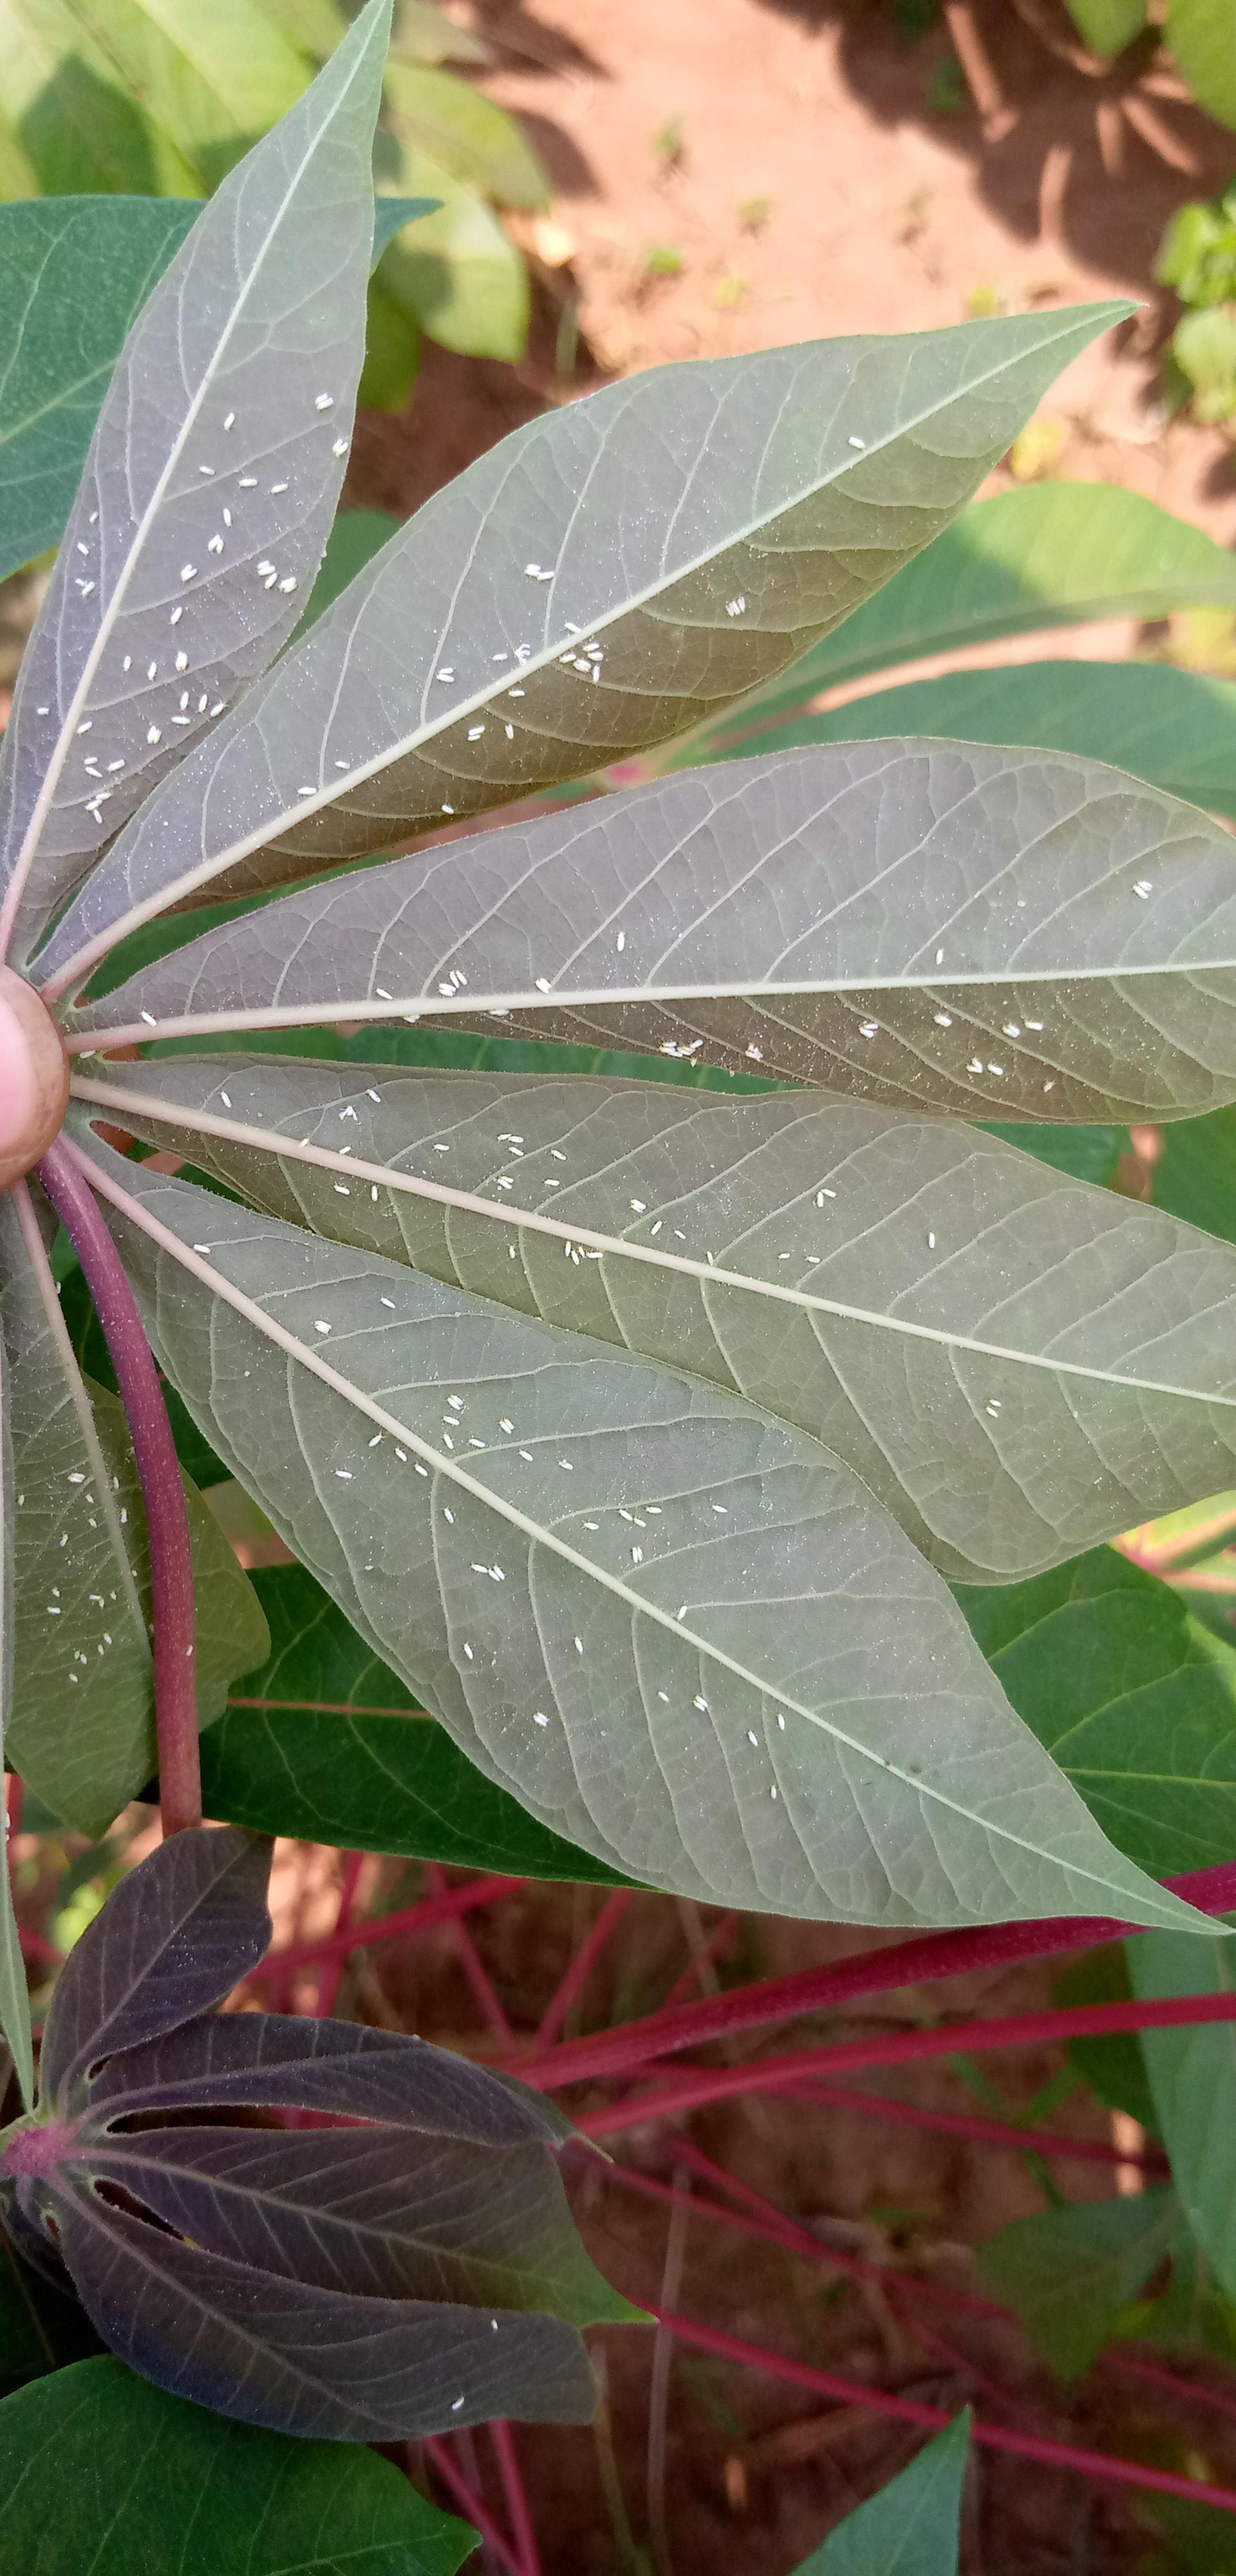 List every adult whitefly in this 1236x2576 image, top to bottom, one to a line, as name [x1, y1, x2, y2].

whitefly [315, 392, 330, 402]
whitefly [316, 397, 335, 413]
whitefly [222, 410, 237, 433]
whitefly [845, 433, 867, 452]
whitefly [332, 437, 344, 455]
whitefly [336, 440, 349, 459]
whitefly [198, 463, 216, 477]
whitefly [236, 475, 258, 490]
whitefly [268, 482, 292, 495]
whitefly [221, 506, 234, 529]
whitefly [87, 507, 100, 526]
whitefly [208, 533, 221, 551]
whitefly [216, 538, 224, 555]
whitefly [75, 540, 91, 557]
whitefly [256, 559, 271, 568]
whitefly [523, 562, 540, 578]
whitefly [181, 562, 193, 575]
whitefly [257, 564, 276, 576]
whitefly [182, 567, 198, 582]
whitefly [538, 569, 556, 585]
whitefly [264, 572, 279, 592]
whitefly [279, 575, 297, 590]
whitefly [72, 577, 86, 587]
whitefly [81, 580, 97, 600]
whitefly [284, 583, 297, 595]
whitefly [736, 595, 751, 614]
whitefly [729, 600, 742, 616]
whitefly [724, 602, 735, 618]
whitefly [169, 605, 184, 628]
whitefly [561, 620, 583, 635]
whitefly [512, 640, 535, 667]
whitefly [580, 641, 604, 652]
whitefly [175, 649, 181, 672]
whitefly [181, 650, 190, 674]
whitefly [586, 651, 606, 662]
whitefly [490, 652, 509, 664]
whitefly [556, 652, 576, 664]
whitefly [122, 654, 132, 674]
whitefly [146, 659, 157, 685]
whitefly [590, 661, 603, 687]
whitefly [572, 661, 593, 673]
whitefly [437, 667, 454, 675]
whitefly [435, 673, 455, 685]
whitefly [505, 687, 527, 700]
whitefly [177, 689, 191, 712]
whitefly [198, 691, 209, 715]
whitefly [210, 701, 229, 718]
whitefly [35, 706, 53, 717]
whitefly [170, 714, 194, 726]
whitefly [74, 719, 95, 735]
whitefly [502, 722, 518, 742]
whitefly [145, 724, 157, 746]
whitefly [468, 726, 487, 734]
whitefly [153, 728, 162, 746]
whitefly [466, 735, 484, 742]
whitefly [82, 755, 98, 765]
whitefly [106, 759, 126, 774]
whitefly [330, 759, 351, 772]
whitefly [83, 765, 104, 780]
whitefly [294, 784, 319, 796]
whitefly [95, 791, 113, 802]
whitefly [85, 799, 104, 811]
whitefly [439, 803, 457, 817]
whitefly [91, 808, 104, 826]
whitefly [1135, 880, 1154, 892]
whitefly [1132, 884, 1148, 901]
whitefly [613, 929, 630, 954]
whitefly [933, 946, 946, 967]
whitefly [455, 969, 469, 987]
whitefly [449, 969, 461, 989]
whitefly [539, 977, 552, 989]
whitefly [534, 980, 550, 994]
whitefly [437, 982, 457, 992]
whitefly [373, 985, 396, 1002]
whitefly [436, 989, 455, 997]
whitefly [138, 1009, 158, 1028]
whitefly [487, 1009, 512, 1018]
whitefly [930, 1011, 953, 1029]
whitefly [399, 1014, 424, 1026]
whitefly [1023, 1017, 1045, 1032]
whitefly [861, 1020, 879, 1031]
whitefly [1001, 1025, 1022, 1039]
whitefly [856, 1025, 876, 1039]
whitefly [688, 1038, 706, 1048]
whitefly [659, 1040, 677, 1046]
whitefly [677, 1044, 697, 1057]
whitefly [742, 1044, 767, 1065]
whitefly [657, 1046, 678, 1053]
whitefly [971, 1056, 983, 1067]
whitefly [985, 1061, 1005, 1077]
whitefly [965, 1064, 983, 1074]
whitefly [1040, 1079, 1056, 1094]
whitefly [364, 1086, 382, 1104]
whitefly [218, 1088, 236, 1108]
whitefly [336, 1103, 360, 1124]
whitefly [496, 1132, 513, 1142]
whitefly [507, 1135, 525, 1144]
whitefly [297, 1135, 310, 1150]
whitefly [431, 1141, 451, 1155]
whitefly [335, 1142, 353, 1157]
whitefly [507, 1145, 526, 1159]
whitefly [548, 1146, 569, 1164]
whitefly [499, 1175, 517, 1184]
whitefly [496, 1177, 514, 1190]
whitefly [541, 1177, 561, 1188]
whitefly [366, 1181, 382, 1204]
whitefly [332, 1182, 351, 1199]
whitefly [819, 1186, 838, 1200]
whitefly [815, 1189, 825, 1209]
whitefly [628, 1195, 646, 1215]
whitefly [648, 1218, 666, 1236]
whitefly [924, 1227, 939, 1252]
whitefly [671, 1228, 689, 1242]
whitefly [562, 1237, 572, 1258]
whitefly [191, 1242, 212, 1256]
whitefly [505, 1243, 519, 1260]
whitefly [578, 1245, 586, 1259]
whitefly [570, 1249, 581, 1268]
whitefly [774, 1249, 792, 1264]
whitefly [585, 1250, 604, 1261]
whitefly [706, 1250, 716, 1267]
whitefly [803, 1253, 823, 1265]
whitefly [52, 1280, 65, 1298]
whitefly [377, 1296, 398, 1311]
whitefly [310, 1319, 333, 1329]
whitefly [314, 1323, 330, 1334]
whitefly [449, 1394, 465, 1405]
whitefly [445, 1396, 462, 1412]
whitefly [986, 1397, 1001, 1408]
whitefly [984, 1405, 999, 1419]
whitefly [440, 1412, 460, 1428]
whitefly [503, 1417, 516, 1430]
whitefly [498, 1419, 512, 1434]
whitefly [366, 1432, 384, 1449]
whitefly [440, 1432, 456, 1451]
whitefly [467, 1436, 486, 1451]
whitefly [393, 1446, 409, 1464]
whitefly [516, 1448, 536, 1464]
whitefly [555, 1457, 576, 1473]
whitefly [412, 1461, 429, 1480]
whitefly [333, 1467, 354, 1480]
whitefly [65, 1472, 89, 1486]
whitefly [111, 1474, 120, 1492]
whitefly [84, 1491, 95, 1504]
whitefly [14, 1493, 27, 1508]
whitefly [709, 1502, 731, 1517]
whitefly [644, 1503, 662, 1516]
whitefly [118, 1504, 129, 1525]
whitefly [441, 1505, 458, 1525]
whitefly [617, 1508, 634, 1522]
whitefly [632, 1515, 649, 1529]
whitefly [86, 1516, 100, 1529]
whitefly [579, 1517, 603, 1534]
whitefly [58, 1532, 71, 1548]
whitefly [630, 1543, 638, 1565]
whitefly [637, 1545, 645, 1563]
whitefly [467, 1561, 488, 1577]
whitefly [491, 1562, 505, 1581]
whitefly [487, 1566, 501, 1583]
whitefly [50, 1585, 63, 1598]
whitefly [108, 1589, 120, 1602]
whitefly [86, 1594, 103, 1601]
whitefly [44, 1602, 64, 1618]
whitefly [675, 1602, 689, 1624]
whitefly [102, 1631, 115, 1646]
whitefly [572, 1633, 586, 1656]
whitefly [460, 1640, 476, 1662]
whitefly [182, 1642, 194, 1660]
whitefly [95, 1643, 108, 1657]
whitefly [73, 1649, 80, 1661]
whitefly [79, 1652, 89, 1667]
whitefly [67, 1672, 80, 1684]
whitefly [655, 1688, 671, 1703]
whitefly [694, 1692, 709, 1708]
whitefly [692, 1698, 705, 1712]
whitefly [530, 1709, 551, 1729]
whitefly [774, 1710, 787, 1732]
whitefly [745, 1728, 759, 1747]
whitefly [768, 1783, 781, 1801]
whitefly [487, 2317, 504, 2333]
whitefly [449, 2394, 467, 2412]